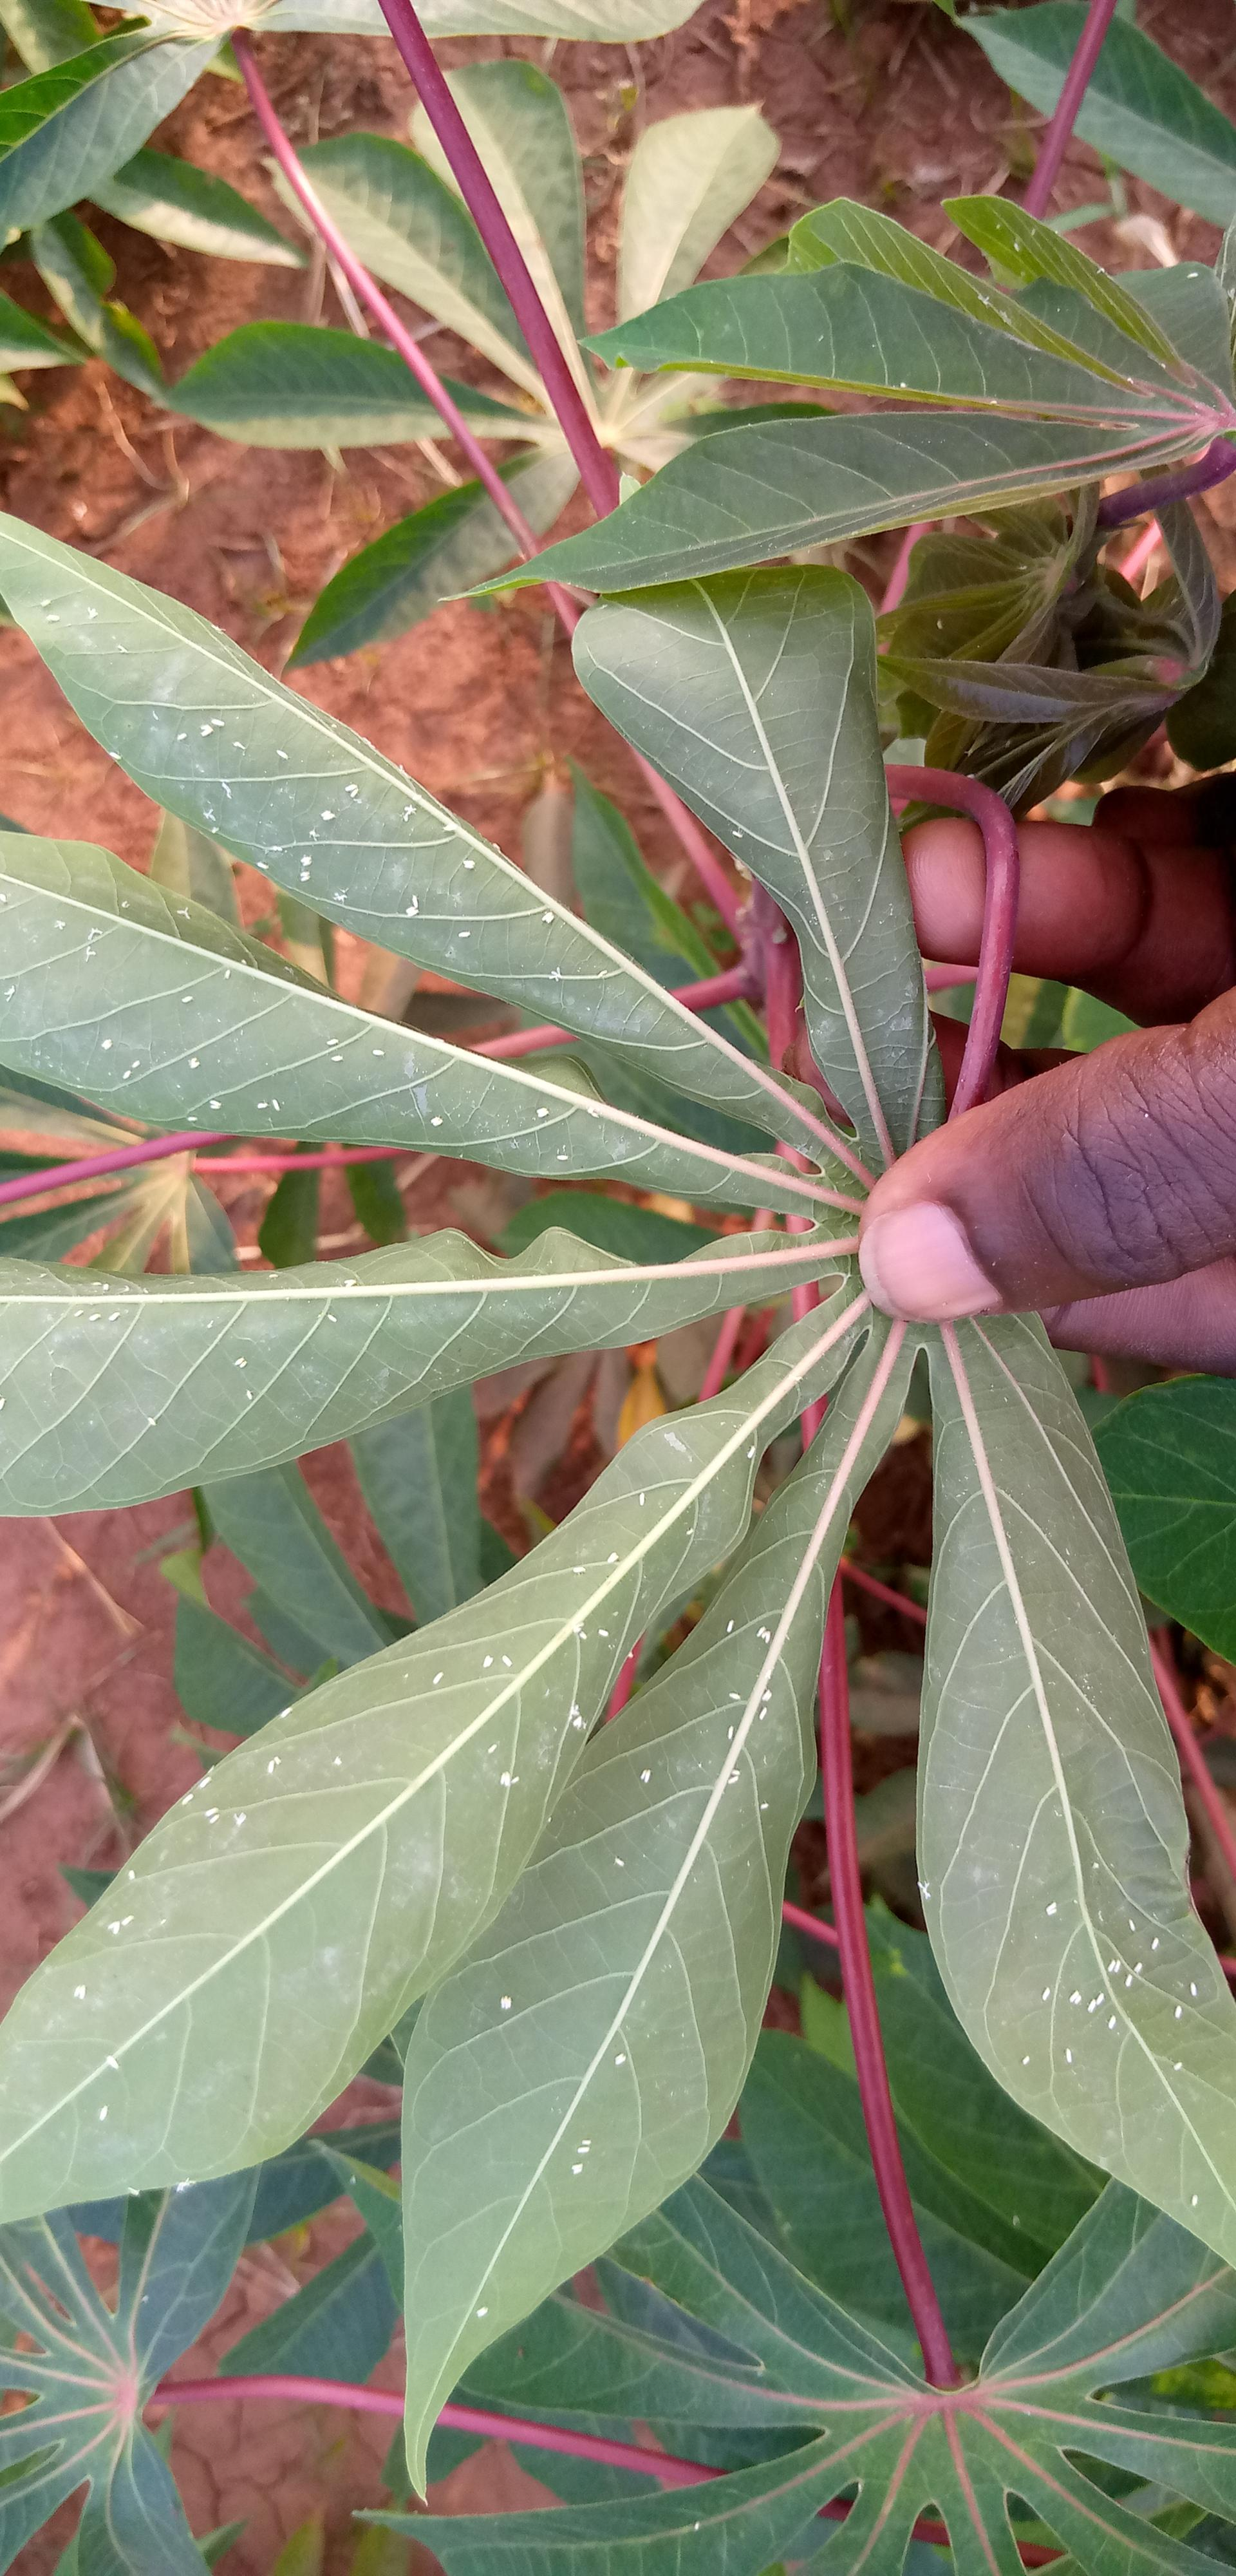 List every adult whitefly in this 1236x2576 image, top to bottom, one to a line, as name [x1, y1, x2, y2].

whitefly [1012, 240, 1025, 254]
whitefly [1094, 263, 1108, 278]
whitefly [1184, 269, 1200, 284]
whitefly [975, 290, 993, 306]
whitefly [1159, 361, 1170, 371]
whitefly [1125, 374, 1138, 386]
whitefly [897, 381, 912, 393]
whitefly [988, 397, 1000, 409]
whitefly [35, 595, 54, 608]
whitefly [84, 604, 104, 621]
whitefly [41, 612, 65, 624]
whitefly [933, 618, 945, 632]
whitefly [209, 717, 229, 730]
whitefly [197, 722, 214, 741]
whitefly [174, 730, 190, 744]
whitefly [231, 738, 246, 755]
whitefly [275, 748, 292, 762]
whitefly [106, 750, 124, 763]
whitefly [344, 778, 364, 800]
whitefly [401, 802, 418, 822]
whitefly [317, 808, 336, 823]
whitefly [441, 820, 464, 836]
whitefly [209, 823, 222, 837]
whitefly [729, 828, 748, 844]
whitefly [299, 852, 315, 872]
whitefly [254, 855, 273, 873]
whitefly [462, 856, 478, 873]
whitefly [296, 866, 317, 889]
whitefly [1, 891, 10, 905]
whitefly [328, 891, 350, 903]
whitefly [411, 892, 426, 909]
whitefly [120, 896, 132, 916]
whitefly [404, 903, 423, 918]
whitefly [176, 904, 194, 922]
whitefly [542, 909, 557, 929]
whitefly [51, 916, 67, 932]
whitefly [84, 925, 107, 940]
whitefly [455, 928, 473, 943]
whitefly [81, 944, 104, 965]
whitefly [548, 964, 565, 986]
whitefly [221, 967, 233, 980]
whitefly [3, 981, 24, 1003]
whitefly [179, 992, 194, 1007]
whitefly [99, 1032, 119, 1052]
whitefly [323, 1034, 340, 1052]
whitefly [369, 1045, 387, 1060]
whitefly [328, 1054, 344, 1065]
whitefly [185, 1055, 201, 1071]
whitefly [130, 1058, 143, 1070]
whitefly [120, 1068, 138, 1084]
whitefly [270, 1095, 285, 1113]
whitefly [206, 1099, 224, 1111]
whitefly [256, 1099, 268, 1111]
whitefly [533, 1105, 552, 1121]
whitefly [427, 1112, 446, 1129]
whitefly [185, 1113, 202, 1126]
whitefly [554, 1151, 570, 1165]
whitefly [266, 1270, 282, 1283]
whitefly [341, 1277, 362, 1290]
whitefly [101, 1280, 111, 1294]
whitefly [73, 1308, 87, 1322]
whitefly [106, 1310, 123, 1326]
whitefly [324, 1310, 339, 1327]
whitefly [86, 1312, 102, 1325]
whitefly [231, 1354, 250, 1372]
whitefly [243, 1388, 259, 1403]
whitefly [1, 1396, 7, 1406]
whitefly [144, 1414, 162, 1430]
whitefly [746, 1442, 758, 1464]
whitefly [636, 1488, 649, 1508]
whitefly [682, 1525, 697, 1537]
whitefly [604, 1549, 623, 1569]
whitefly [571, 1564, 590, 1580]
whitefly [723, 1618, 735, 1636]
whitefly [571, 1619, 591, 1640]
whitefly [753, 1622, 776, 1649]
whitefly [595, 1624, 613, 1643]
whitefly [479, 1650, 498, 1671]
whitefly [498, 1653, 516, 1667]
whitefly [430, 1669, 447, 1687]
whitefly [759, 1685, 773, 1706]
whitefly [726, 1690, 742, 1703]
whitefly [566, 1700, 591, 1733]
whitefly [278, 1702, 297, 1720]
whitefly [757, 1705, 773, 1725]
whitefly [723, 1719, 739, 1743]
whitefly [482, 1740, 507, 1756]
whitefly [330, 1752, 348, 1767]
whitefly [266, 1753, 285, 1776]
whitefly [636, 1763, 657, 1788]
whitefly [726, 1763, 745, 1788]
whitefly [496, 1767, 522, 1792]
whitefly [196, 1775, 215, 1791]
whitefly [177, 1790, 199, 1808]
whitefly [753, 1799, 776, 1819]
whitefly [203, 1804, 223, 1829]
whitefly [230, 1810, 252, 1831]
whitefly [609, 1855, 628, 1870]
whitefly [124, 1864, 141, 1886]
whitefly [916, 1879, 937, 1904]
whitefly [1043, 1897, 1062, 1920]
whitefly [119, 1912, 140, 1931]
whitefly [1126, 1916, 1143, 1935]
whitefly [105, 1917, 122, 1936]
whitefly [1149, 1935, 1164, 1955]
whitefly [1104, 1955, 1126, 1975]
whitefly [1132, 1960, 1144, 1978]
whitefly [1123, 1974, 1134, 1989]
whitefly [1186, 1979, 1203, 2002]
whitefly [69, 1981, 89, 2005]
whitefly [1038, 1984, 1056, 2005]
whitefly [1067, 1985, 1083, 2009]
whitefly [1093, 1988, 1110, 2009]
whitefly [500, 1996, 516, 2012]
whitefly [1085, 1997, 1097, 2015]
whitefly [1172, 2002, 1185, 2020]
whitefly [1105, 2012, 1123, 2031]
whitefly [1064, 2046, 1074, 2070]
whitefly [611, 2051, 629, 2070]
whitefly [1019, 2051, 1031, 2070]
whitefly [101, 2052, 124, 2074]
whitefly [1167, 2057, 1187, 2076]
whitefly [95, 2104, 113, 2122]
whitefly [579, 2136, 595, 2148]
whitefly [578, 2146, 595, 2159]
whitefly [568, 2159, 586, 2177]
whitefly [173, 2175, 200, 2195]
whitefly [123, 2182, 142, 2199]
whitefly [469, 2304, 491, 2322]